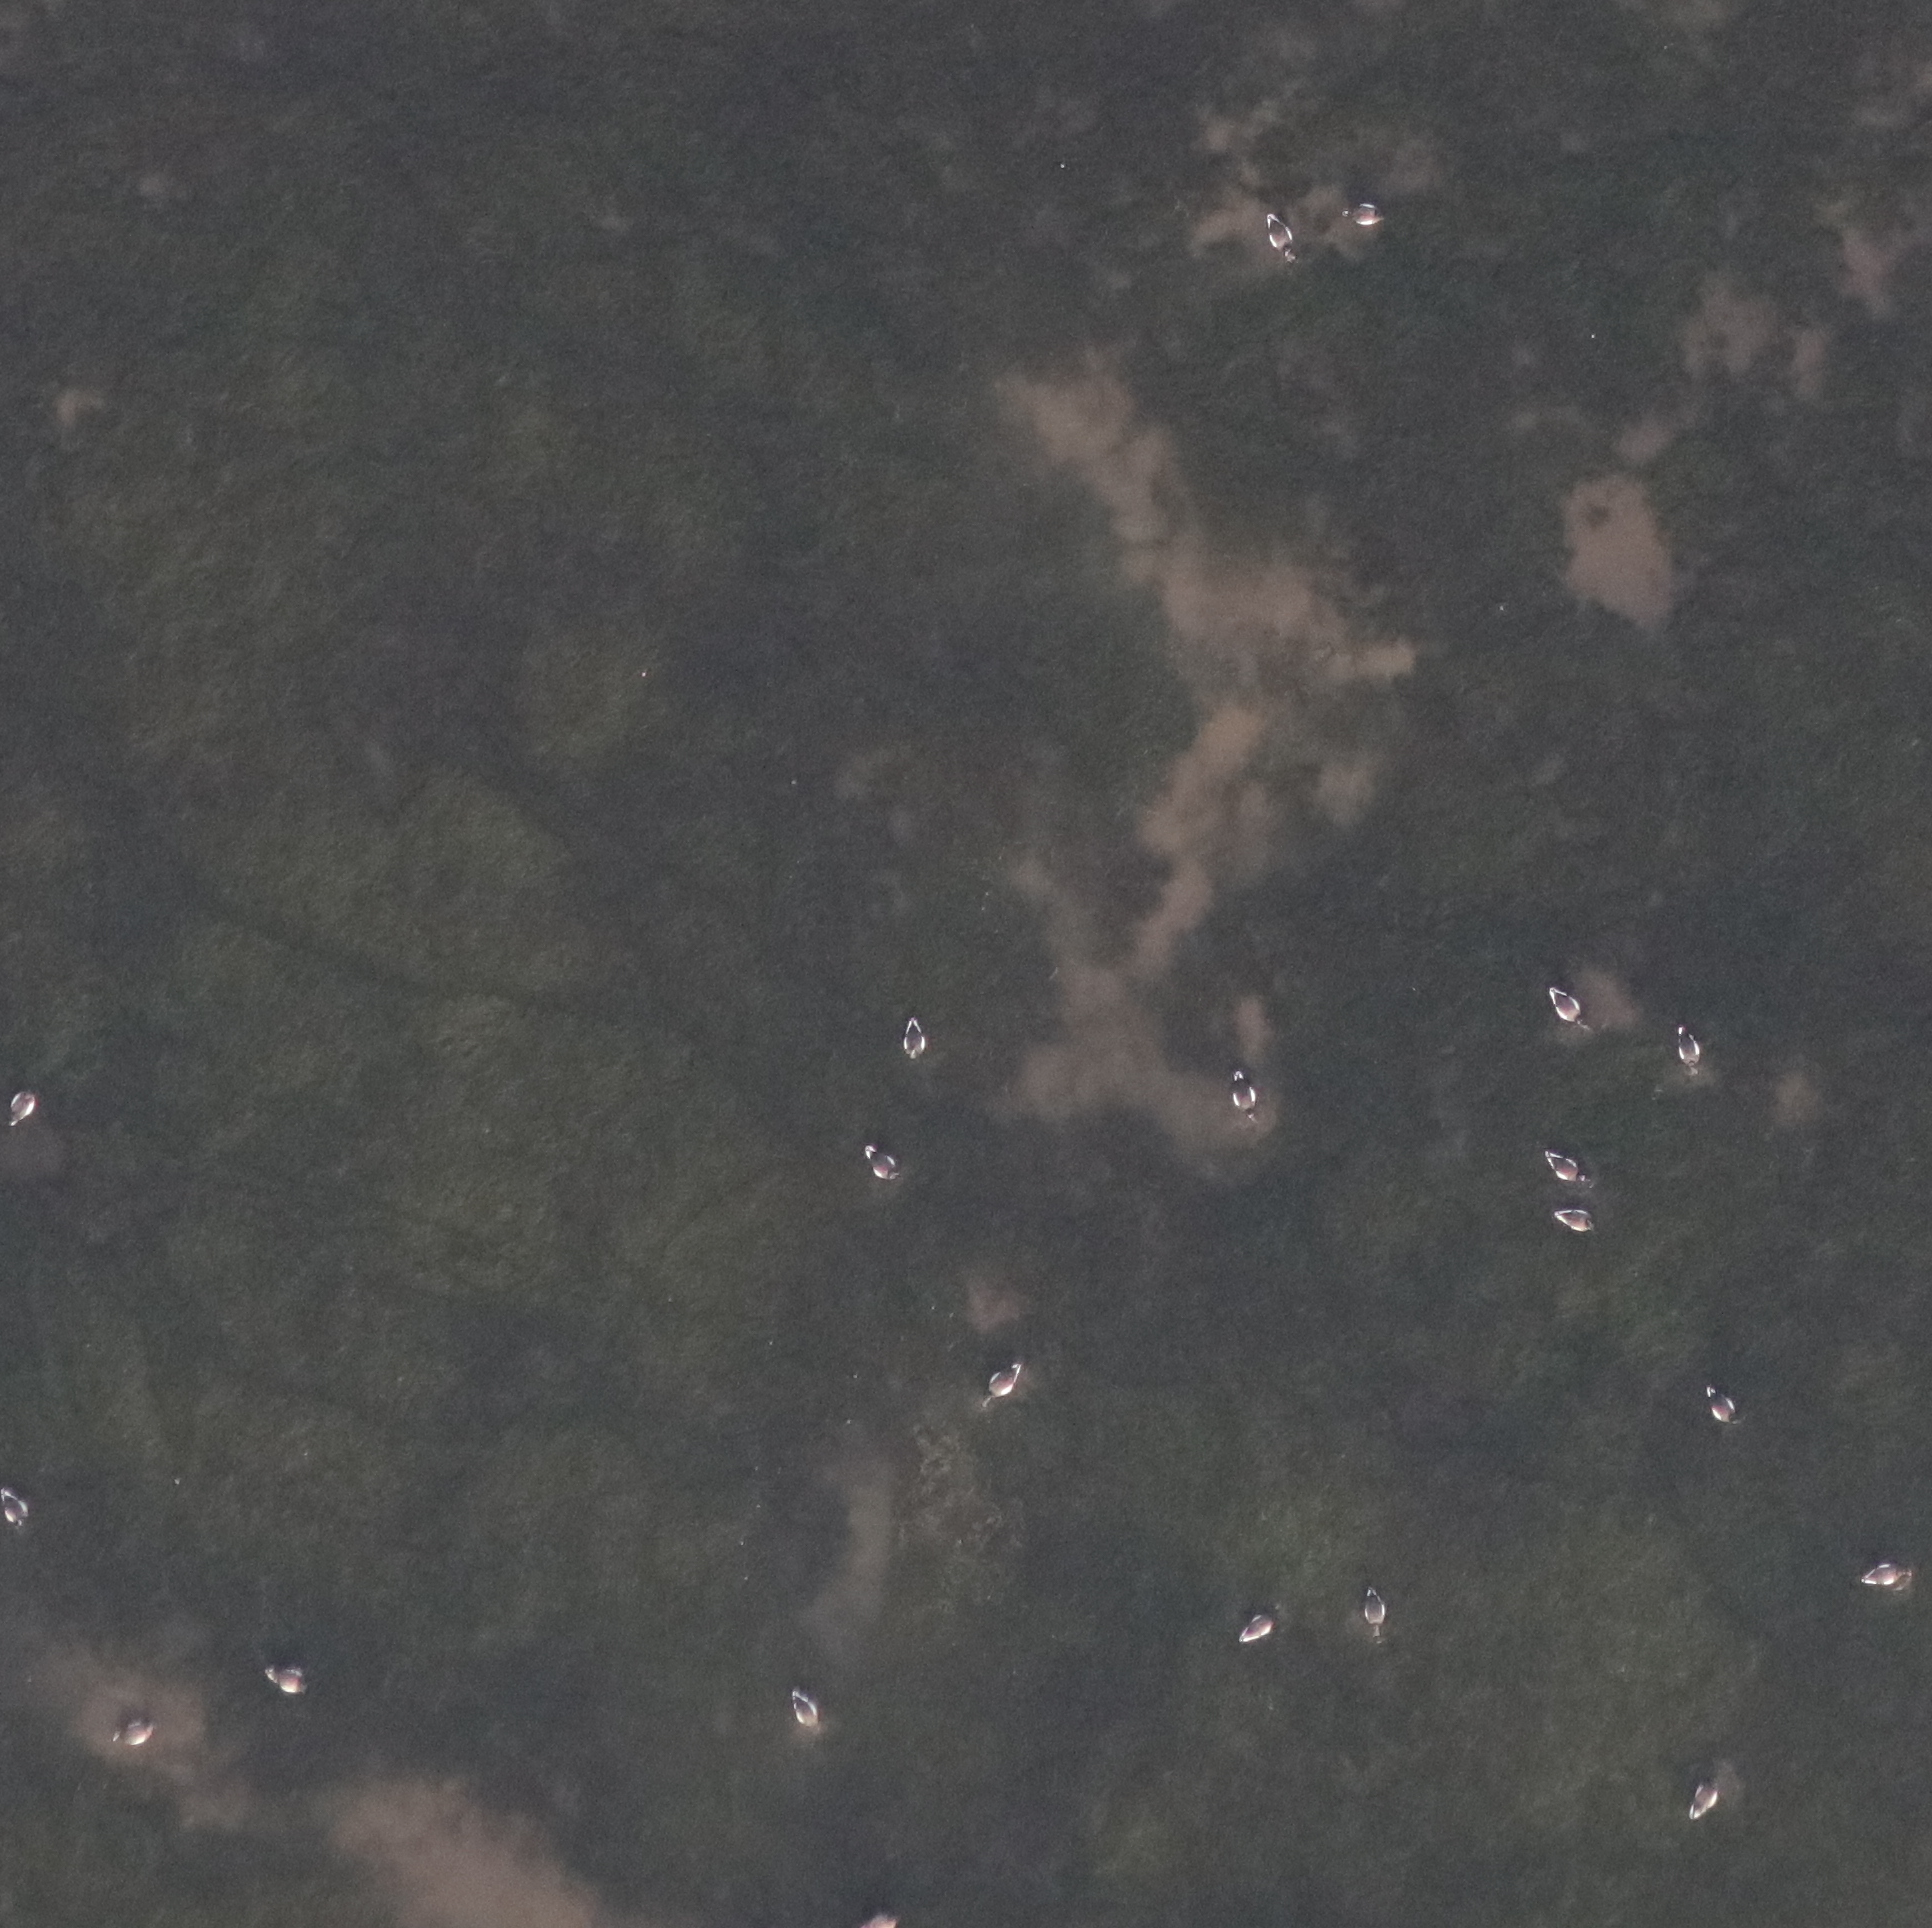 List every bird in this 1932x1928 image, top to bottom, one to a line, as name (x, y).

brant (1364, 216)
brant (1280, 235)
brant (1568, 1006)
brant (915, 1038)
brant (1689, 1048)
brant (1245, 1094)
brant (23, 1108)
brant (884, 1164)
brant (1565, 1167)
brant (1575, 1218)
brant (1004, 1382)
brant (1721, 1407)
brant (15, 1509)
brant (1885, 1574)
brant (1374, 1612)
brant (1257, 1625)
brant (289, 1679)
brant (807, 1713)
brant (137, 1733)
brant (1704, 1797)